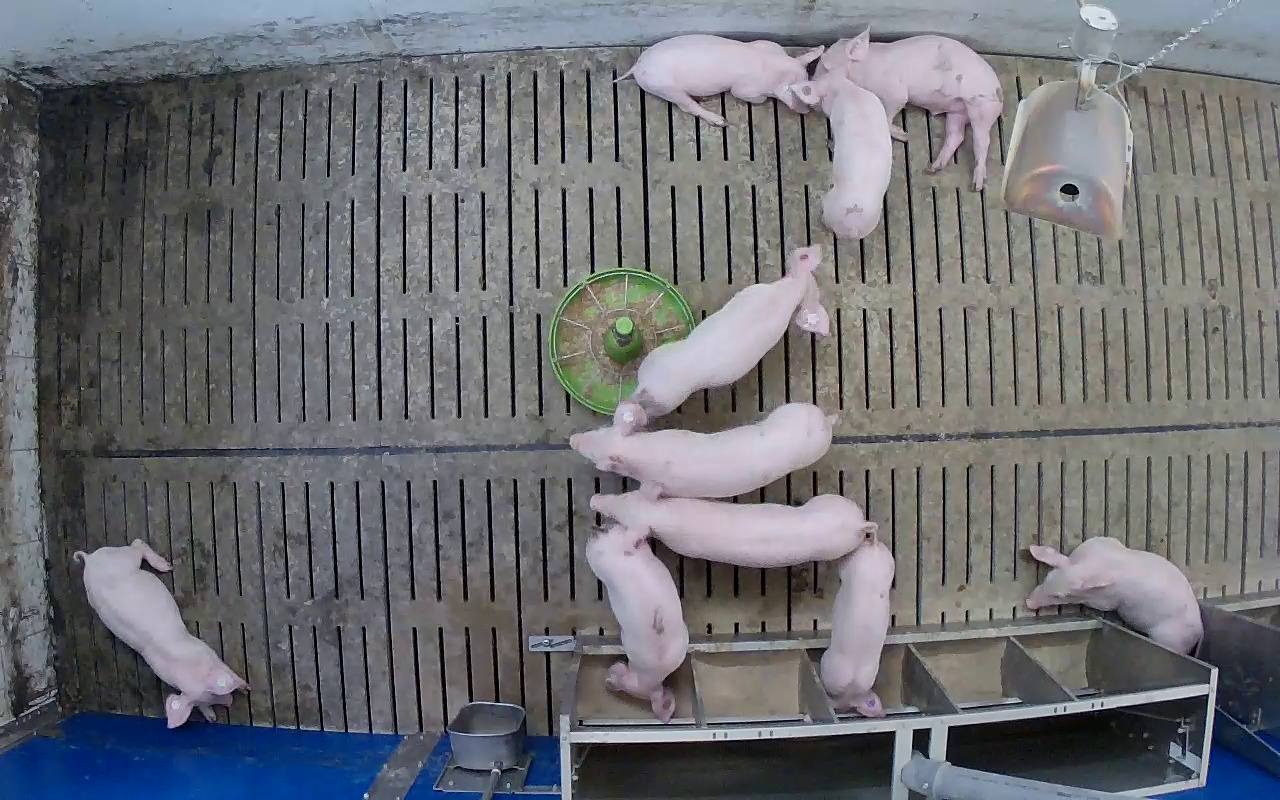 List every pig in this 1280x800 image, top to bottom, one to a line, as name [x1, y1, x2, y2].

pig [810, 24, 1003, 192]
pig [615, 33, 827, 126]
pig [789, 61, 894, 241]
pig [630, 244, 832, 418]
pig [569, 402, 837, 498]
pig [590, 481, 879, 565]
pig [586, 520, 688, 727]
pig [819, 532, 898, 719]
pig [1024, 535, 1204, 654]
pig [73, 540, 249, 728]